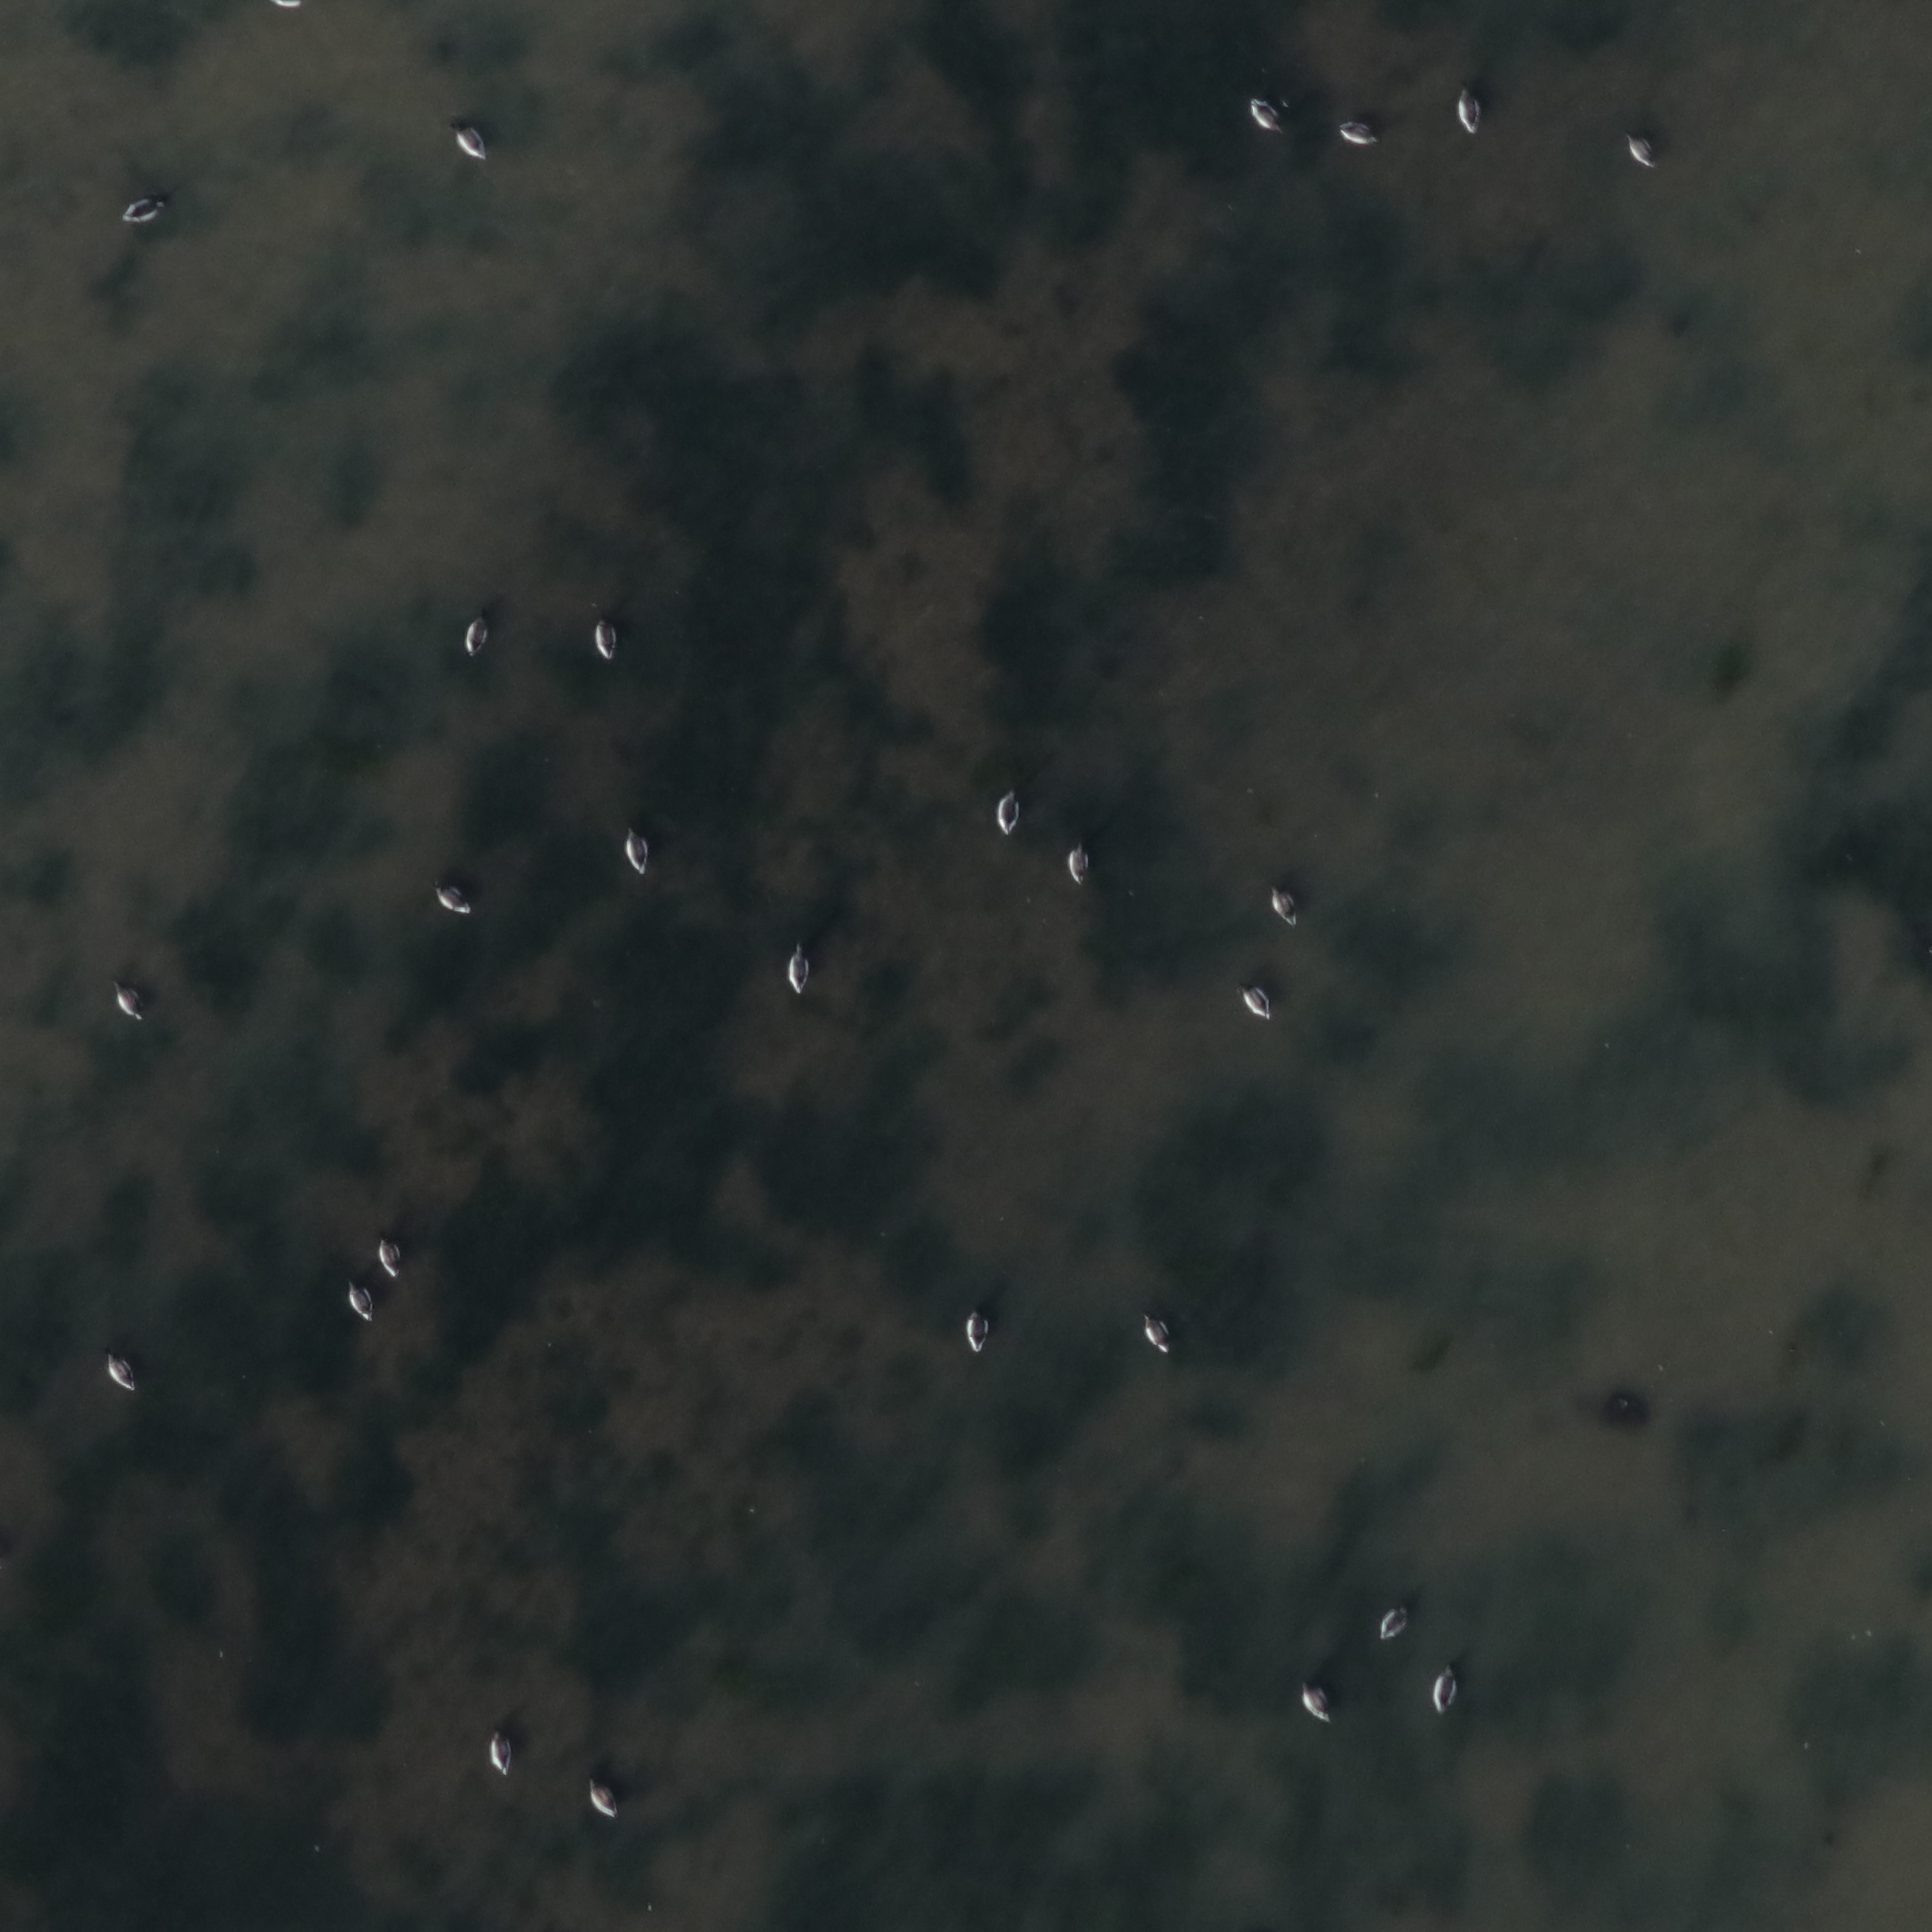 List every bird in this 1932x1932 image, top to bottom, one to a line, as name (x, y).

brant (1470, 109)
brant (1267, 115)
brant (1359, 131)
brant (473, 139)
brant (1638, 147)
brant (146, 209)
brant (477, 635)
brant (604, 638)
brant (1010, 812)
brant (637, 850)
brant (1080, 861)
brant (454, 900)
brant (1282, 904)
brant (799, 968)
brant (129, 1000)
brant (1253, 1000)
brant (388, 1254)
brant (358, 1301)
brant (978, 1329)
brant (1157, 1331)
brant (119, 1370)
brant (1396, 1621)
brant (1446, 1688)
brant (1313, 1698)
brant (502, 1750)
brant (603, 1796)